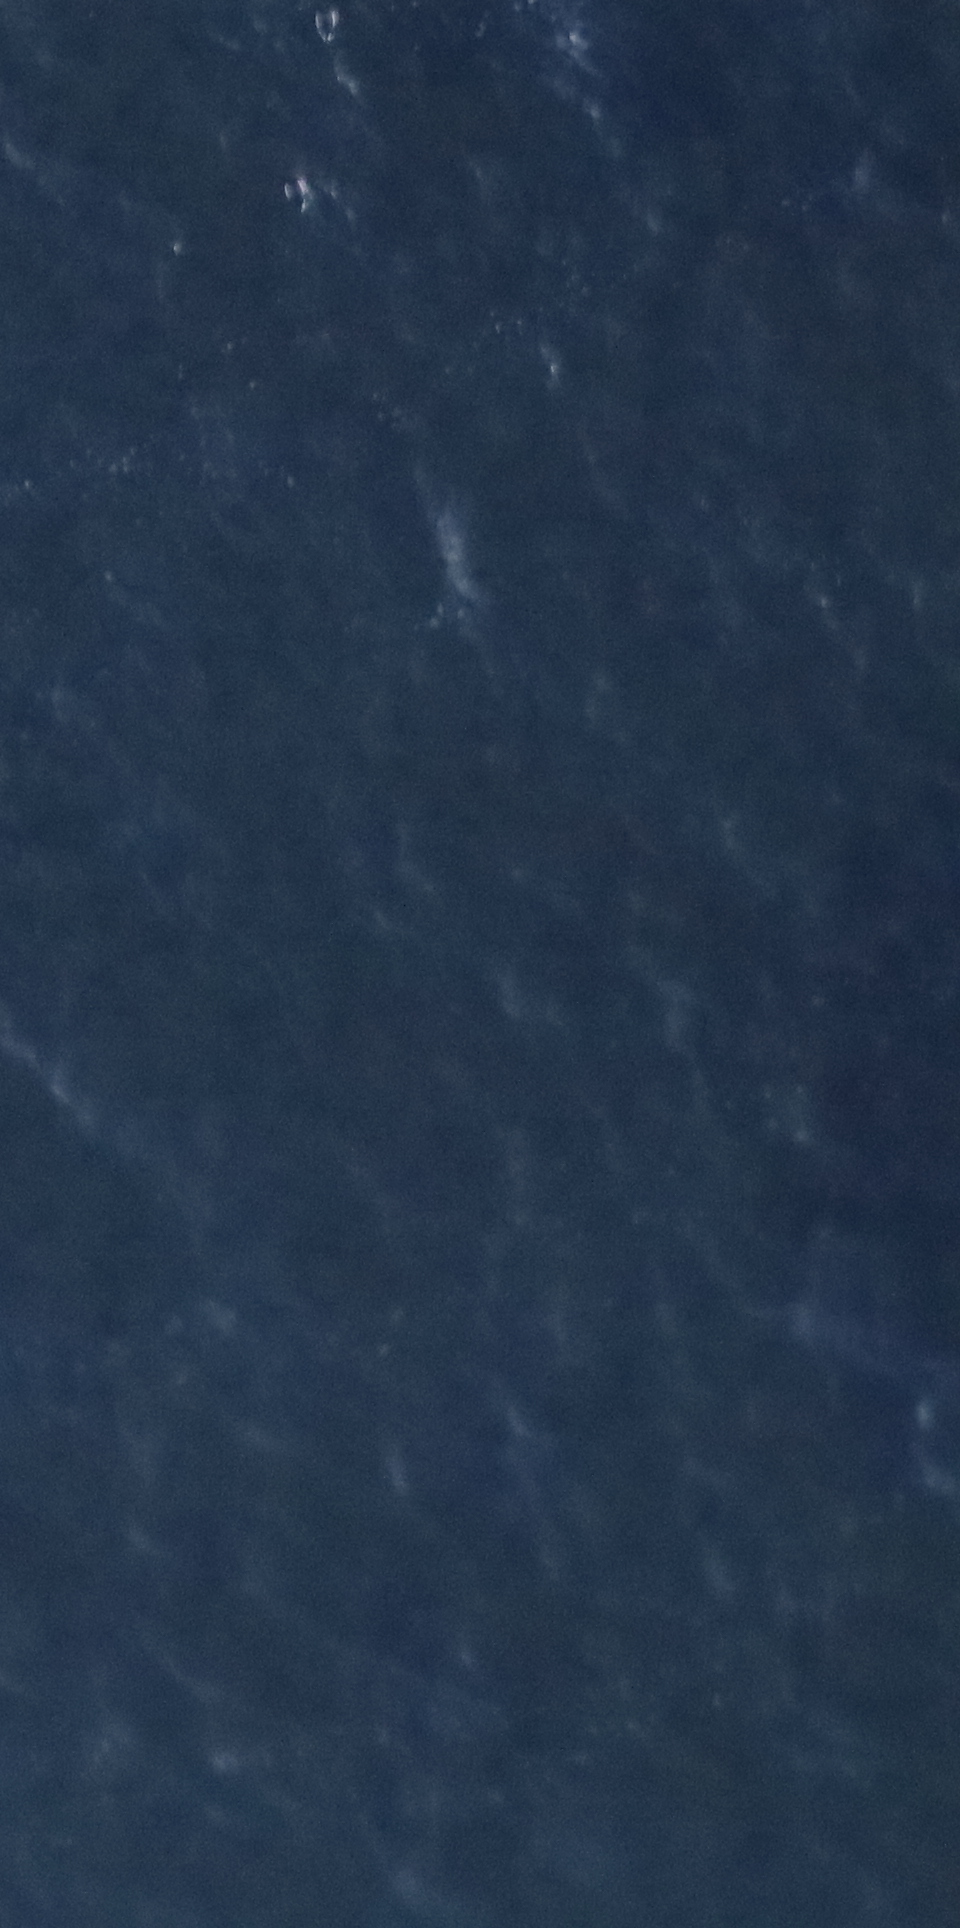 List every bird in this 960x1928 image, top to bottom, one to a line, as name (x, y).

brant (325, 22)
brant (295, 189)